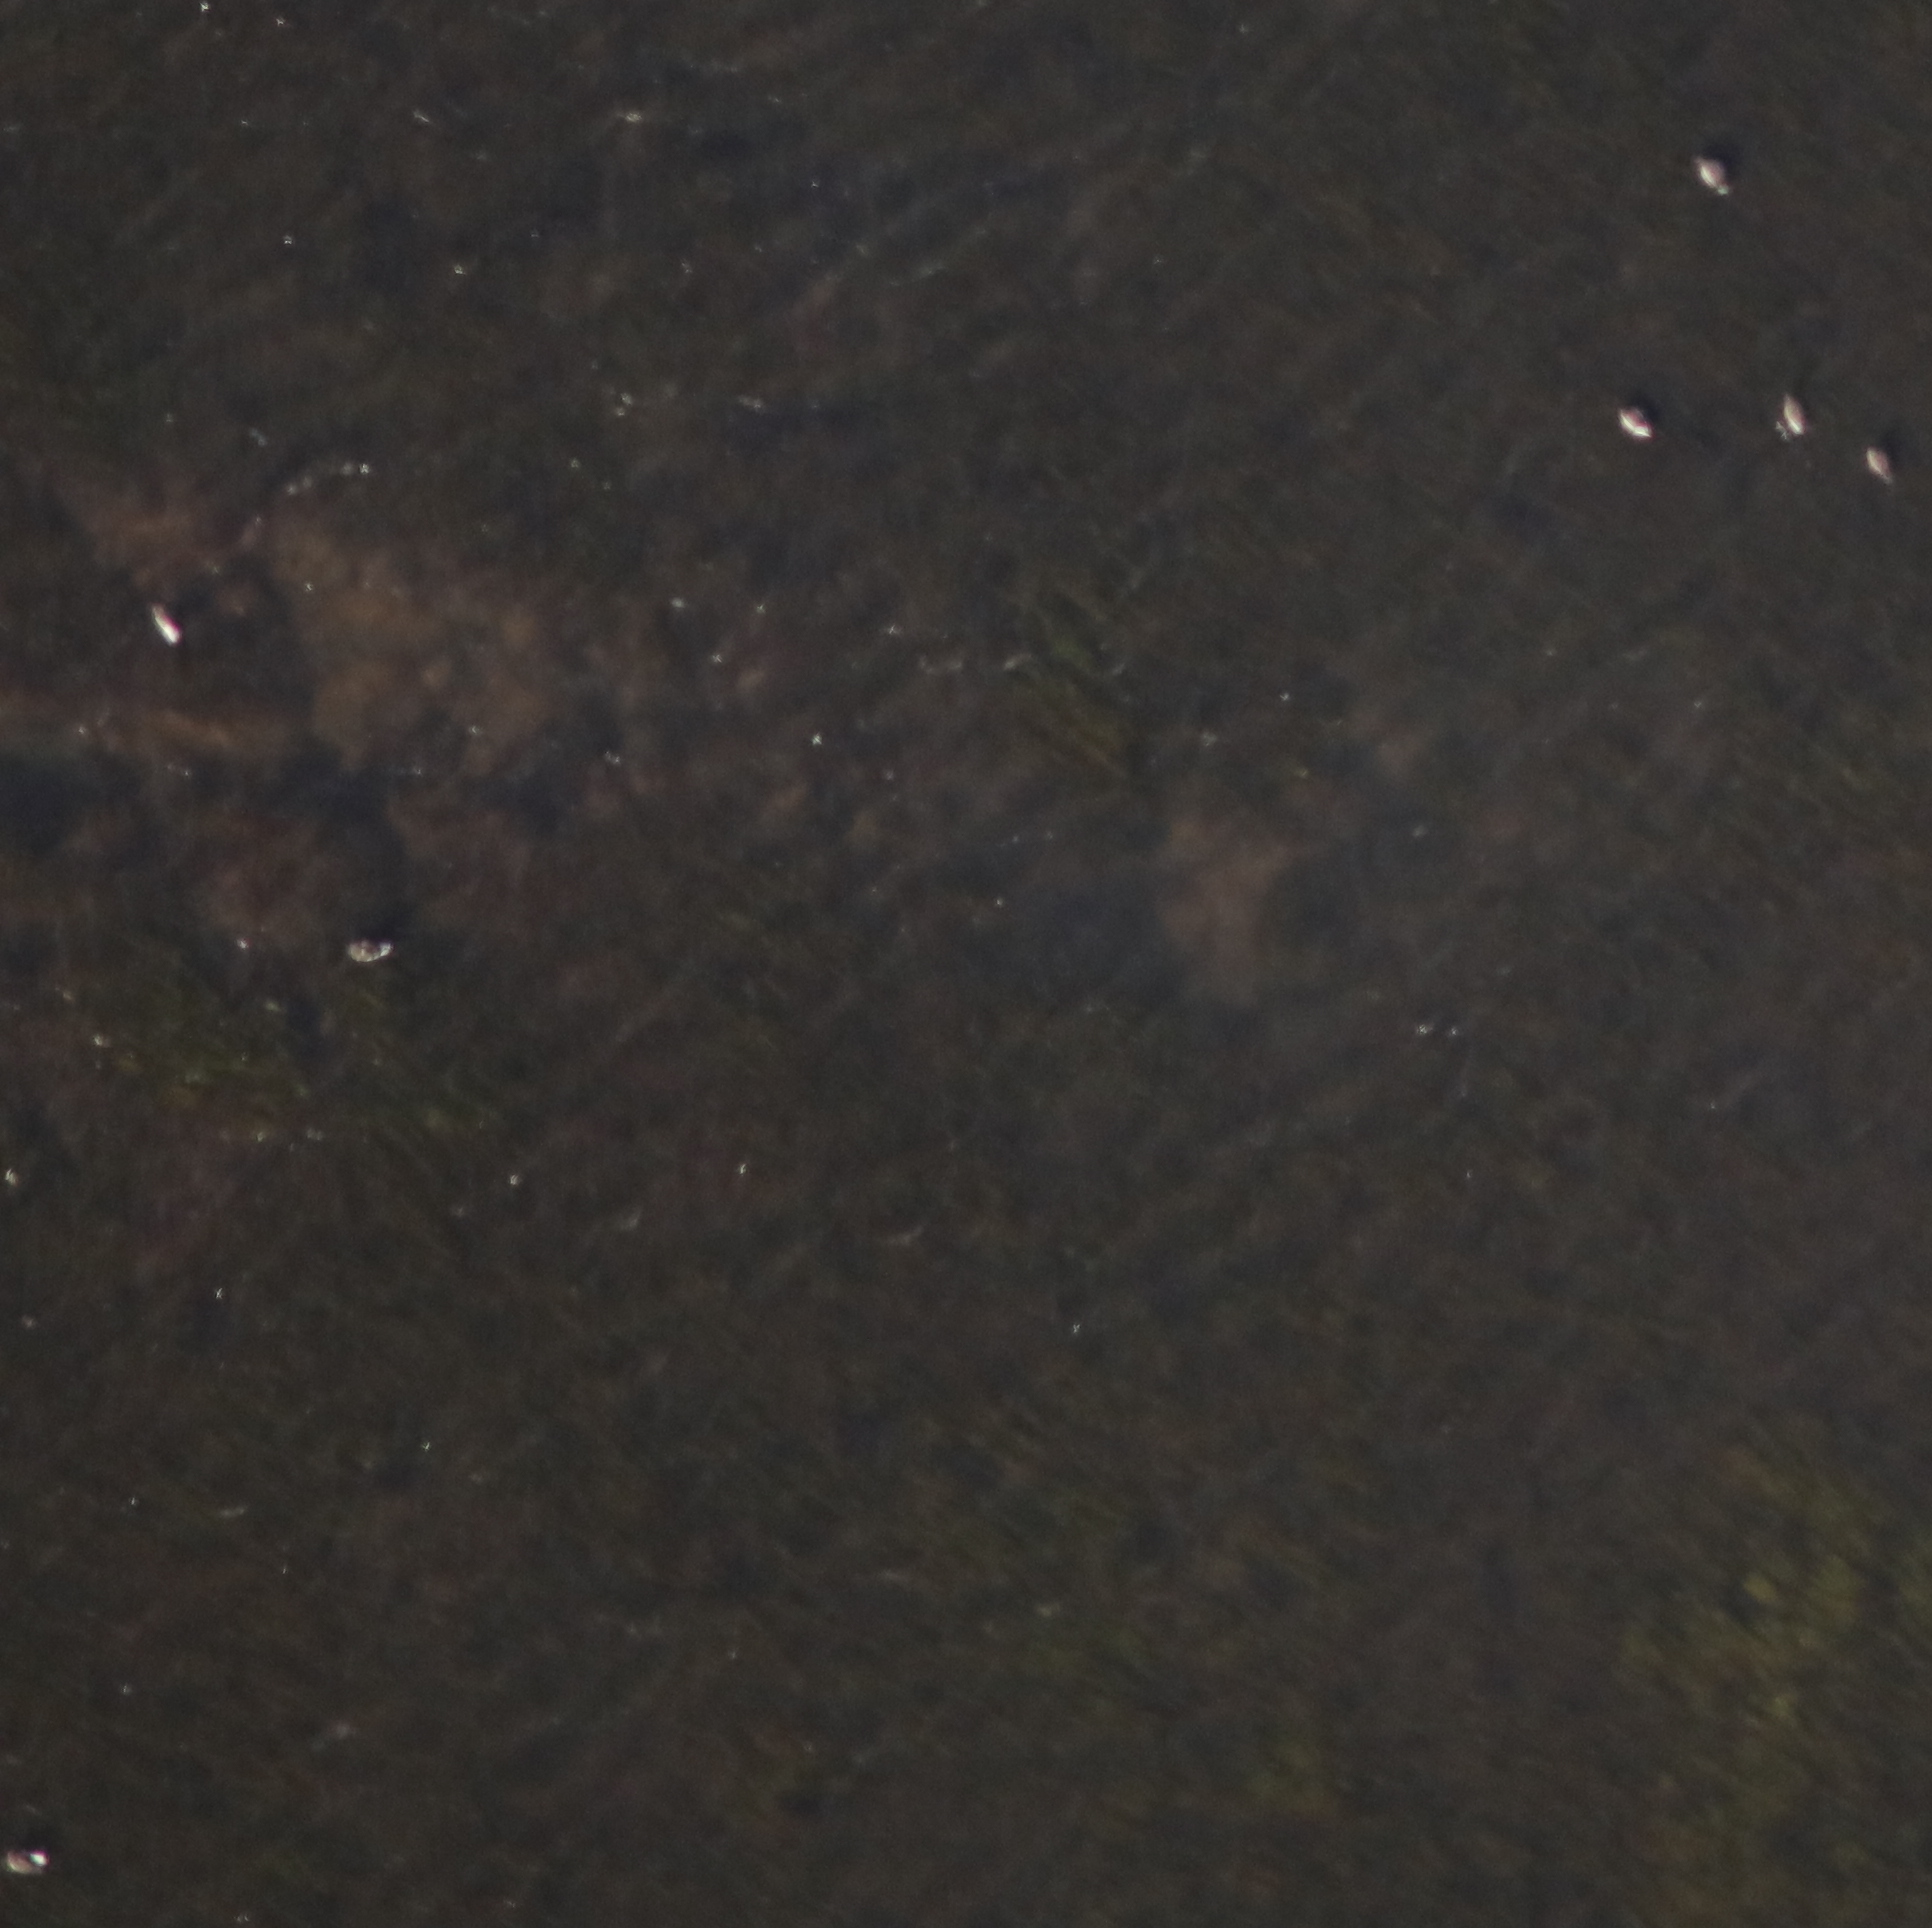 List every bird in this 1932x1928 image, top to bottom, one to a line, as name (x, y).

brant (1715, 176)
brant (1631, 417)
brant (1794, 422)
brant (1880, 464)
brant (165, 628)
brant (371, 952)
brant (27, 1859)